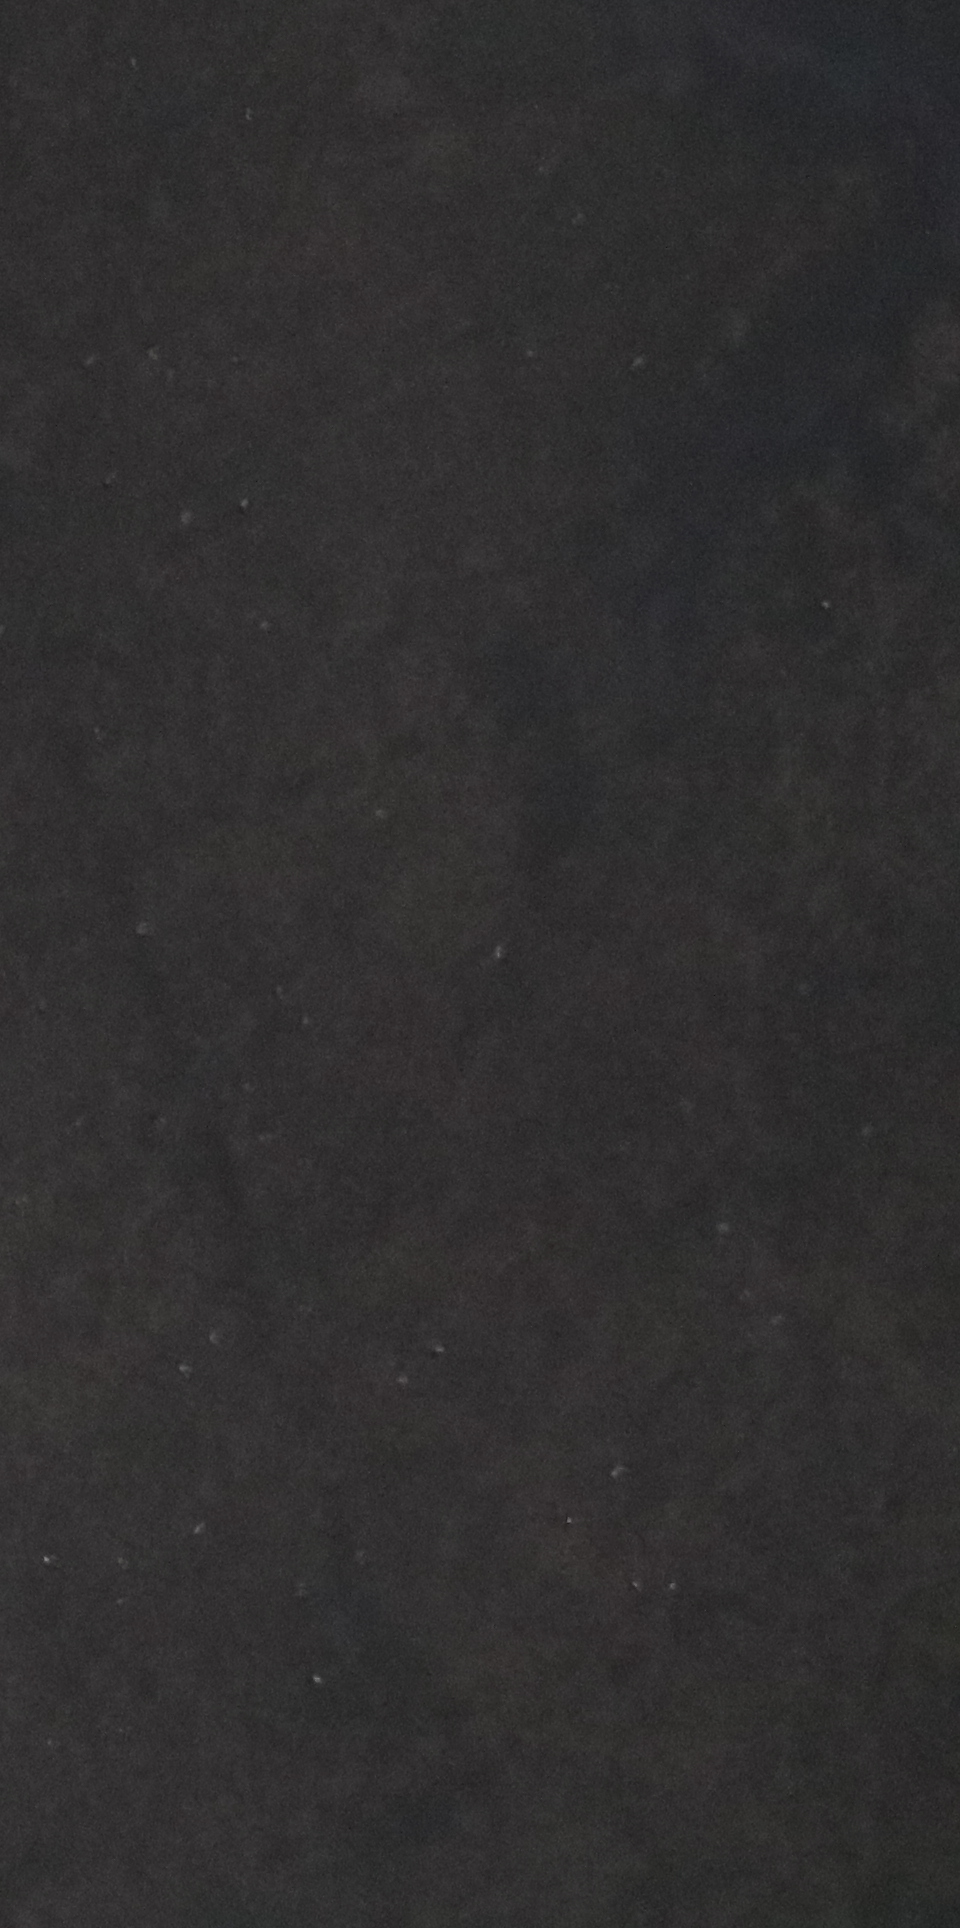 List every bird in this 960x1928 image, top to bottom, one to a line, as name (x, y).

other bird (134, 69)
other bird (256, 114)
other bird (587, 215)
other bird (153, 348)
other bird (535, 353)
other bird (92, 360)
other bird (647, 361)
other bird (240, 363)
other bird (115, 477)
other bird (243, 507)
other bird (188, 530)
other bird (268, 635)
other bird (107, 734)
other bird (384, 803)
other bird (148, 925)
other bird (498, 953)
other bird (287, 990)
other bird (795, 990)
other bird (38, 1015)
other bird (306, 1030)
other bird (256, 1086)
other bird (71, 1123)
other bird (153, 1123)
other bird (864, 1131)
other bird (265, 1132)
other bird (732, 1222)
other bird (746, 1297)
other bird (301, 1314)
other bird (776, 1322)
other bird (226, 1342)
other bird (438, 1352)
other bird (186, 1381)
other bird (401, 1383)
other bird (617, 1472)
other bird (568, 1521)
other bird (207, 1527)
other bird (125, 1556)
other bird (353, 1556)
other bird (55, 1559)
other bird (680, 1583)
other bird (302, 1584)
other bird (630, 1590)
other bird (123, 1611)
other bird (320, 1673)